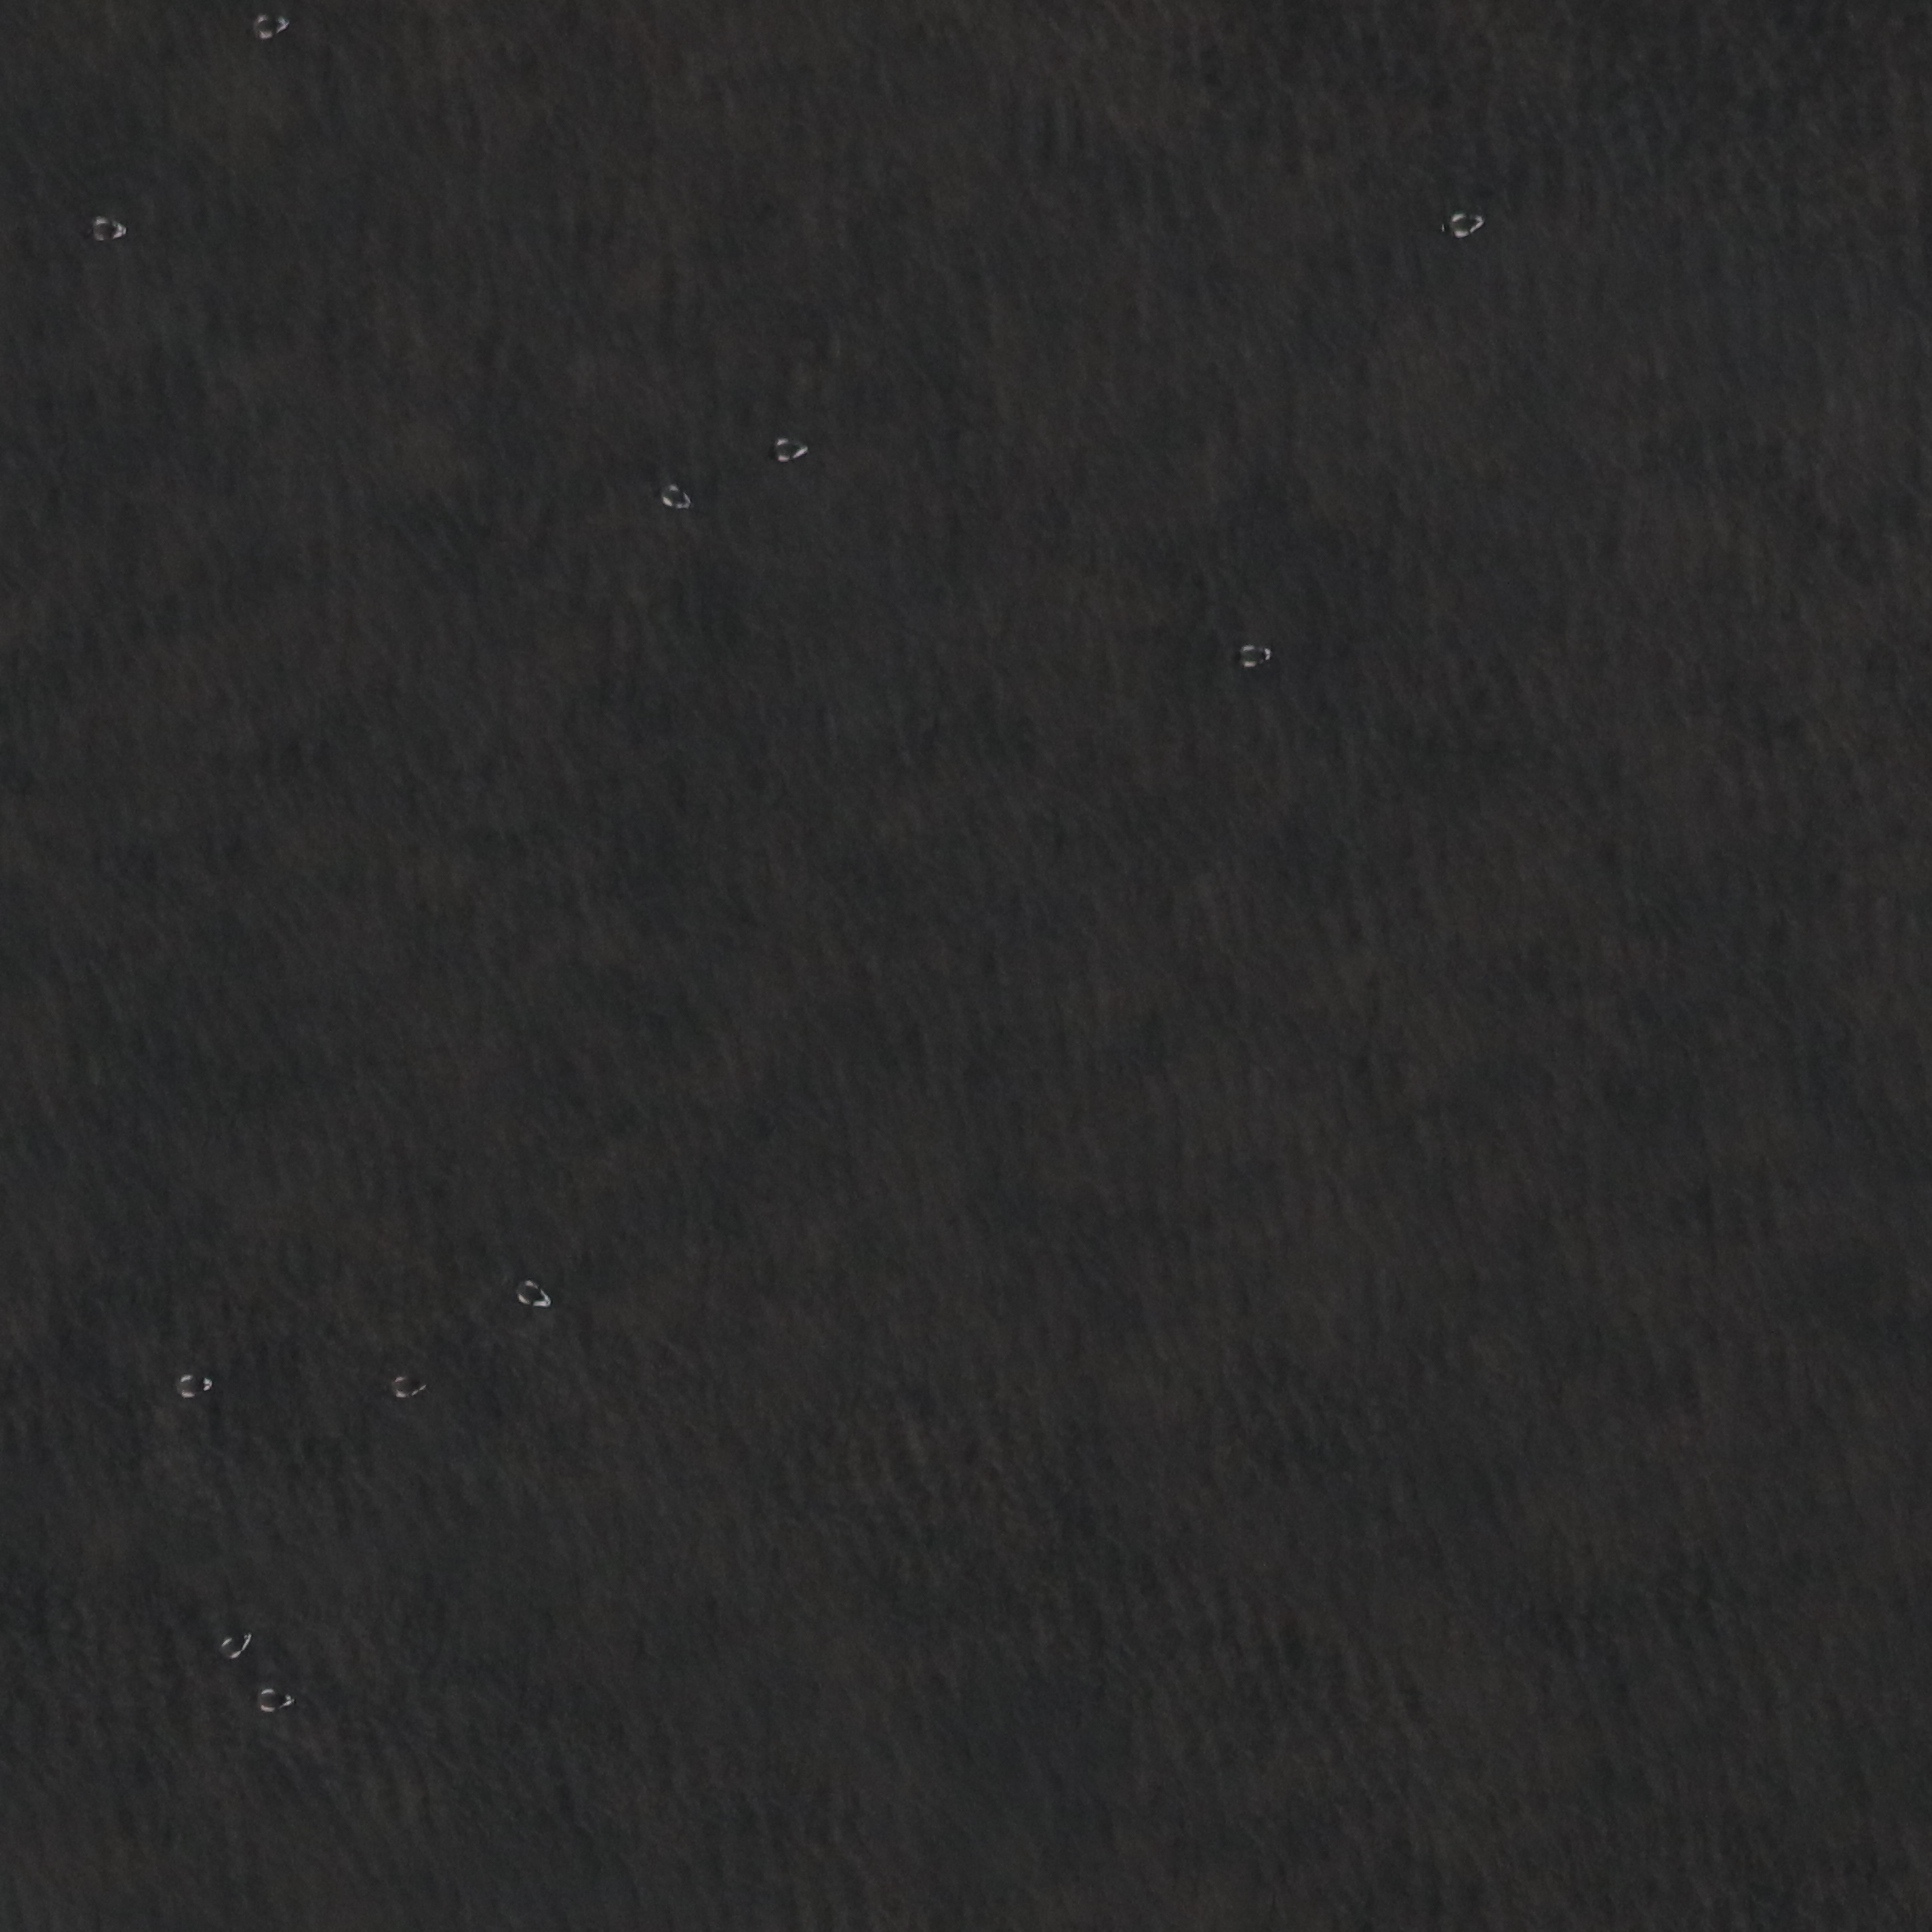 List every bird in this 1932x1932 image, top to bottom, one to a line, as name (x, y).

brant (268, 26)
brant (1463, 225)
brant (104, 228)
brant (789, 450)
brant (679, 495)
brant (1253, 657)
brant (530, 1296)
brant (192, 1388)
brant (405, 1388)
brant (234, 1648)
brant (271, 1700)